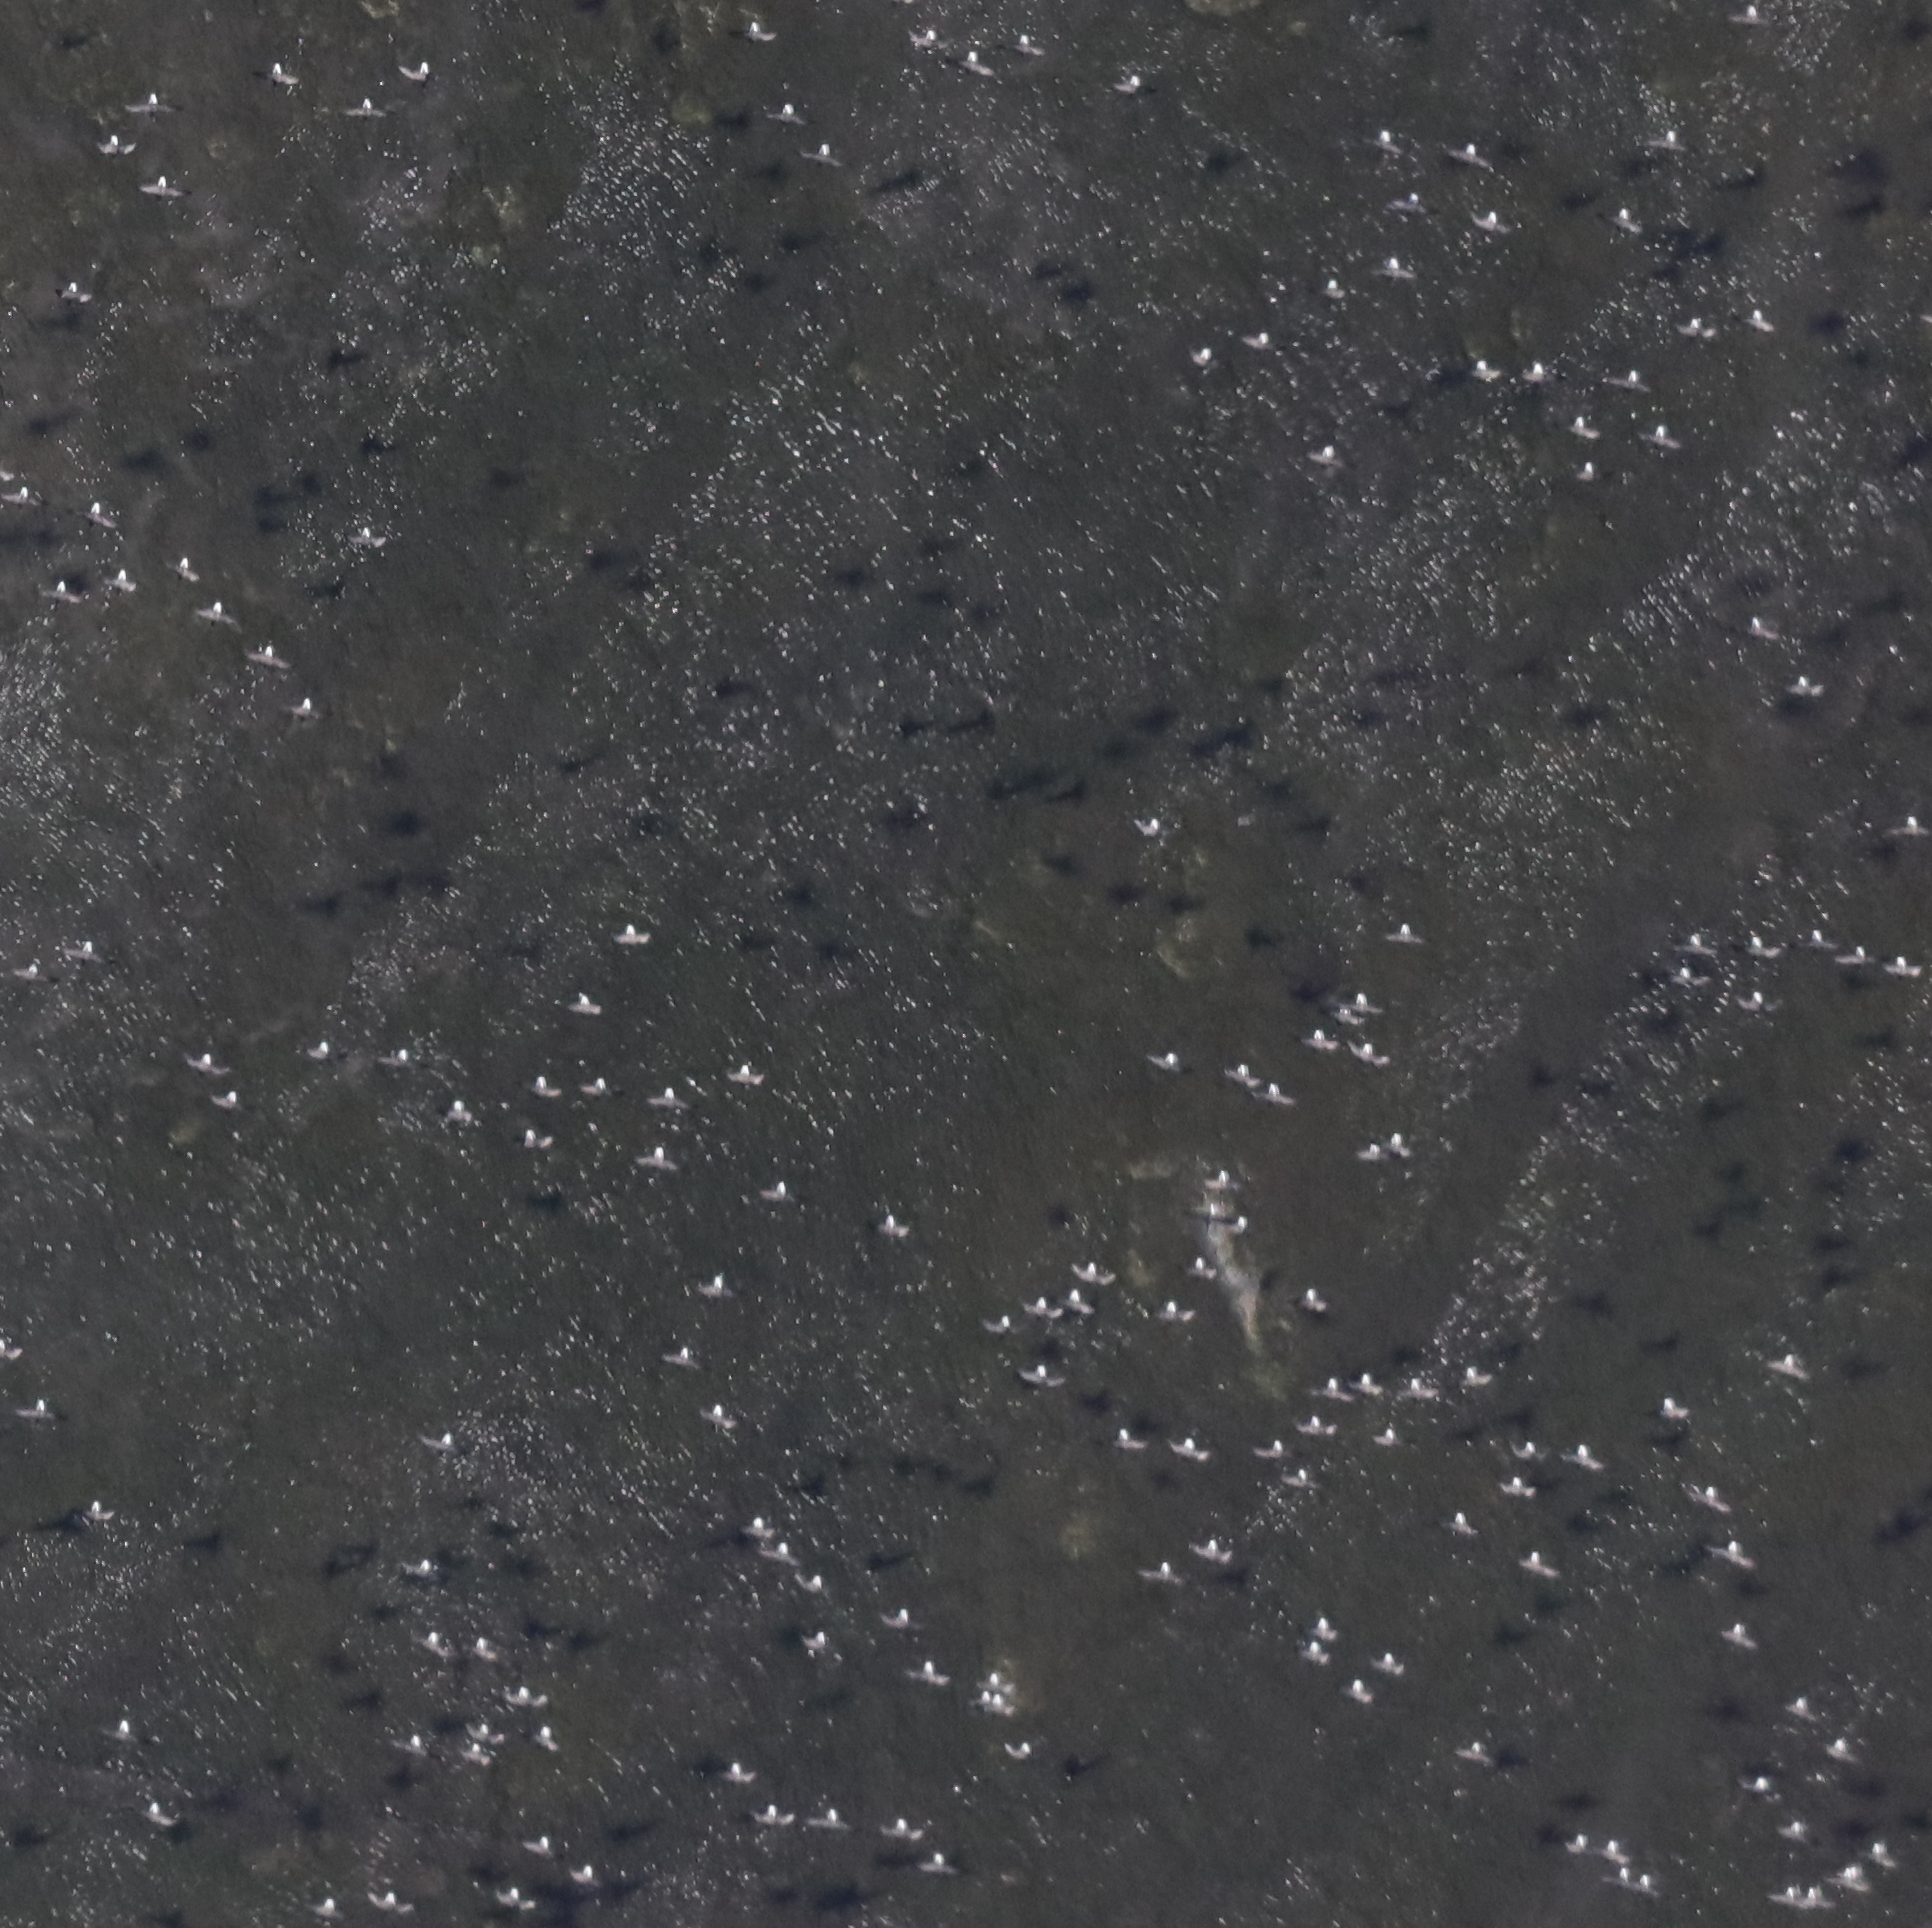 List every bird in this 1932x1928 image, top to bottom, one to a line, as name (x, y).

brant (1750, 21)
brant (756, 37)
brant (927, 40)
brant (1026, 51)
brant (976, 65)
brant (420, 72)
brant (282, 82)
brant (1126, 85)
brant (366, 108)
brant (152, 114)
brant (794, 120)
brant (1671, 137)
brant (1381, 139)
brant (121, 148)
brant (821, 158)
brant (1474, 163)
brant (167, 187)
brant (1419, 202)
brant (1625, 216)
brant (1496, 219)
brant (1395, 269)
brant (1334, 289)
brant (80, 294)
brant (1763, 319)
brant (1700, 327)
brant (1261, 343)
brant (1204, 351)
brant (1493, 370)
brant (1548, 374)
brant (1626, 383)
brant (1577, 420)
brant (1664, 445)
brant (1325, 460)
brant (1591, 467)
brant (18, 499)
brant (102, 517)
brant (371, 527)
brant (194, 561)
brant (130, 590)
brant (69, 595)
brant (220, 605)
brant (1762, 628)
brant (267, 649)
brant (1806, 689)
brant (310, 715)
brant (1152, 826)
brant (1913, 834)
brant (627, 939)
brant (1408, 940)
brant (1821, 941)
brant (1698, 942)
brant (1769, 945)
brant (91, 955)
brant (1863, 957)
brant (1912, 964)
brant (35, 974)
brant (1693, 985)
brant (587, 1004)
brant (1368, 1006)
brant (1761, 1006)
brant (1338, 1018)
brant (1318, 1044)
brant (329, 1046)
brant (1370, 1050)
brant (405, 1057)
brant (214, 1064)
brant (1169, 1068)
brant (1242, 1077)
brant (543, 1078)
brant (758, 1078)
brant (595, 1088)
brant (670, 1098)
brant (1279, 1098)
brant (233, 1102)
brant (469, 1115)
brant (542, 1146)
brant (1401, 1146)
brant (663, 1151)
brant (1374, 1151)
brant (1221, 1182)
brant (780, 1183)
brant (1204, 1216)
brant (894, 1223)
brant (1231, 1226)
brant (1197, 1267)
brant (1089, 1270)
brant (719, 1284)
brant (1078, 1301)
brant (1318, 1301)
brant (1032, 1305)
brant (1174, 1306)
brant (1000, 1319)
brant (5, 1343)
brant (690, 1351)
brant (1791, 1363)
brant (1042, 1372)
brant (1473, 1376)
brant (1366, 1383)
brant (1333, 1391)
brant (1420, 1392)
brant (39, 1410)
brant (1664, 1411)
brant (724, 1413)
brant (1322, 1430)
brant (1396, 1440)
brant (1128, 1441)
brant (446, 1444)
brant (1189, 1444)
brant (1267, 1444)
brant (1531, 1444)
brant (1591, 1455)
brant (1297, 1480)
brant (1524, 1483)
brant (1709, 1494)
brant (100, 1510)
brant (759, 1518)
brant (1462, 1521)
brant (1213, 1548)
brant (785, 1554)
brant (1743, 1556)
brant (1538, 1560)
brant (1166, 1572)
brant (429, 1580)
brant (816, 1587)
brant (904, 1622)
brant (1324, 1629)
brant (1744, 1635)
brant (818, 1641)
brant (488, 1643)
brant (439, 1645)
brant (1311, 1654)
brant (1388, 1665)
brant (935, 1680)
brant (1003, 1681)
brant (1352, 1690)
brant (526, 1698)
brant (1800, 1698)
brant (981, 1704)
brant (1006, 1706)
brant (486, 1729)
brant (123, 1733)
brant (421, 1742)
brant (548, 1743)
brant (1844, 1749)
brant (1476, 1755)
brant (1027, 1756)
brant (478, 1758)
brant (736, 1764)
brant (1756, 1782)
brant (158, 1813)
brant (833, 1815)
brant (775, 1816)
brant (897, 1826)
brant (1798, 1831)
brant (1576, 1837)
brant (1620, 1844)
brant (539, 1849)
brant (1877, 1851)
brant (937, 1867)
brant (1620, 1872)
brant (592, 1875)
brant (1849, 1882)
brant (1647, 1885)
brant (1791, 1894)
brant (1822, 1894)
brant (522, 1898)
brant (391, 1901)
brant (328, 1909)